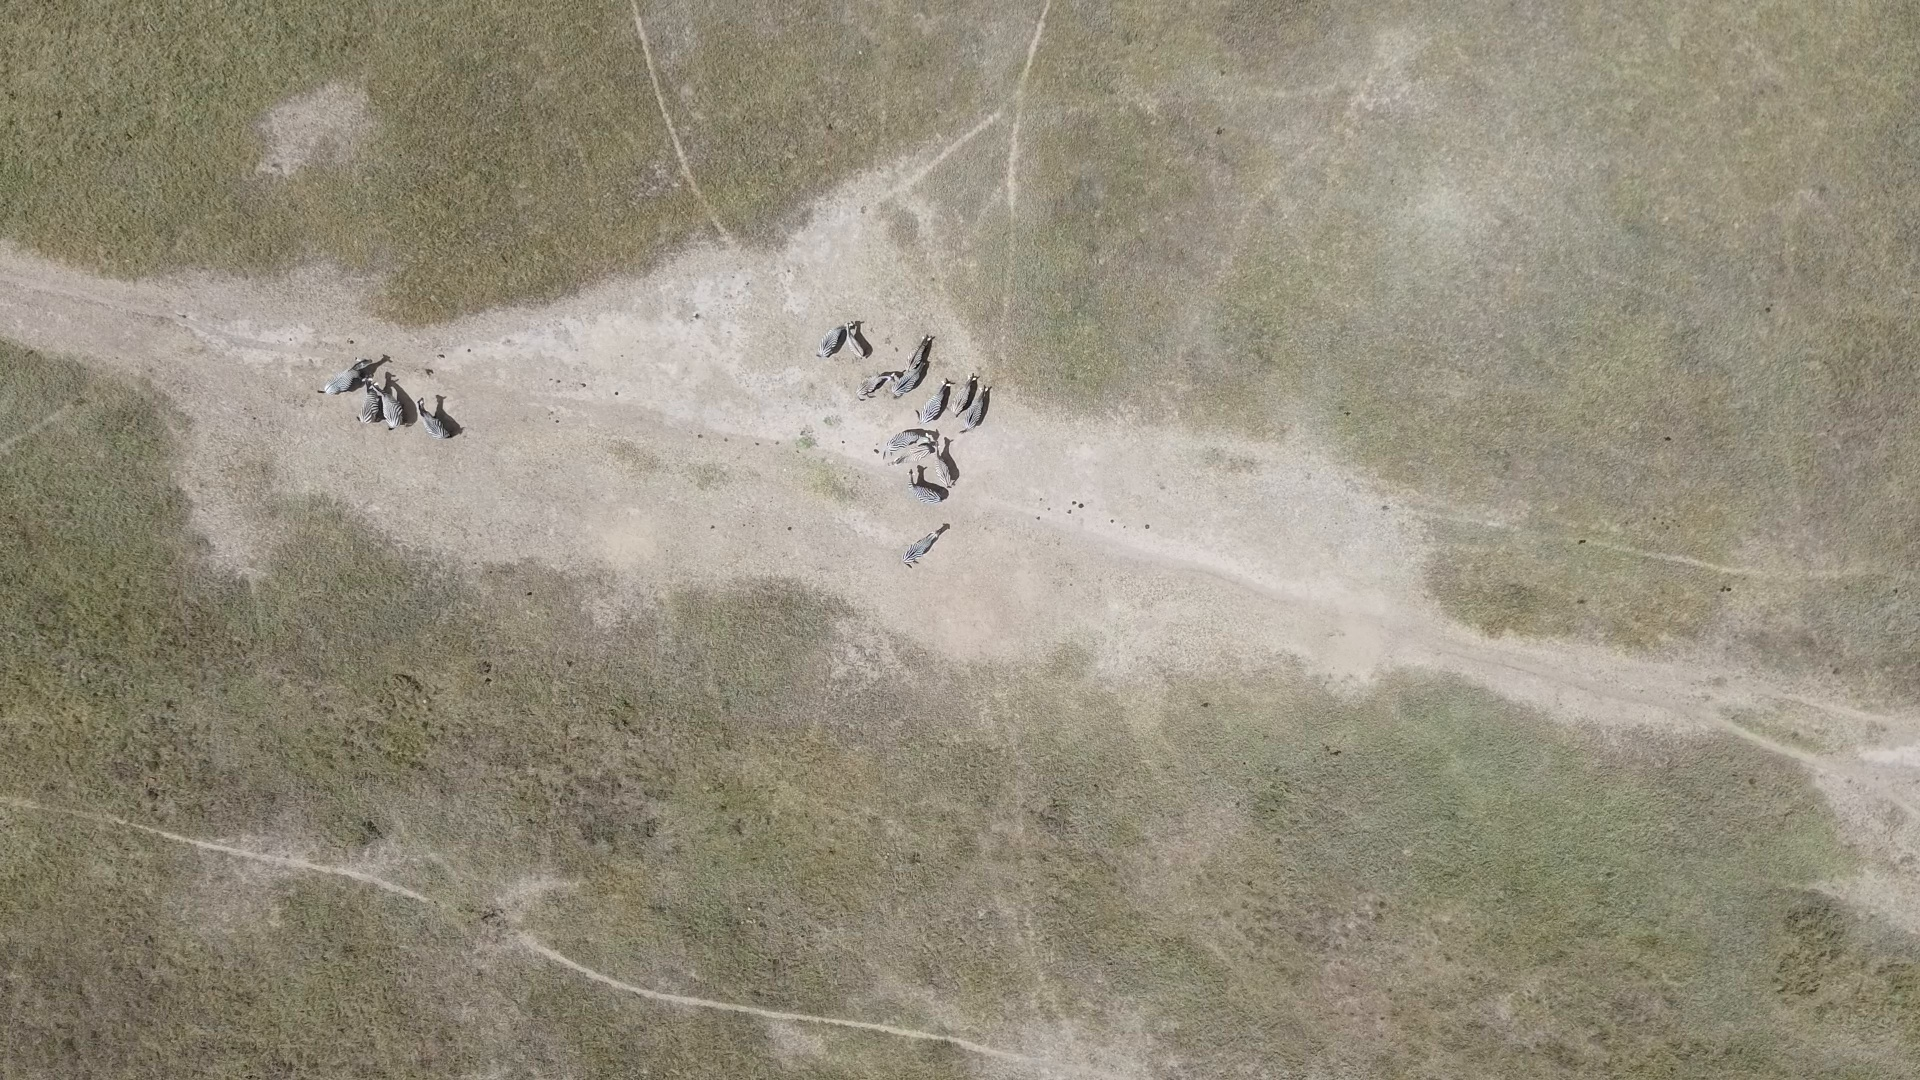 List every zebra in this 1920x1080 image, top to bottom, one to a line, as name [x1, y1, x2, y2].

zebra [817, 328, 843, 358]
zebra [846, 328, 869, 357]
zebra [910, 338, 932, 369]
zebra [322, 361, 371, 394]
zebra [891, 361, 924, 399]
zebra [857, 373, 888, 400]
zebra [357, 376, 381, 423]
zebra [953, 376, 975, 414]
zebra [921, 383, 947, 423]
zebra [373, 388, 405, 428]
zebra [963, 391, 986, 429]
zebra [417, 397, 454, 440]
zebra [884, 430, 937, 454]
zebra [887, 443, 931, 469]
zebra [932, 449, 955, 486]
zebra [907, 470, 947, 505]
zebra [906, 530, 941, 561]